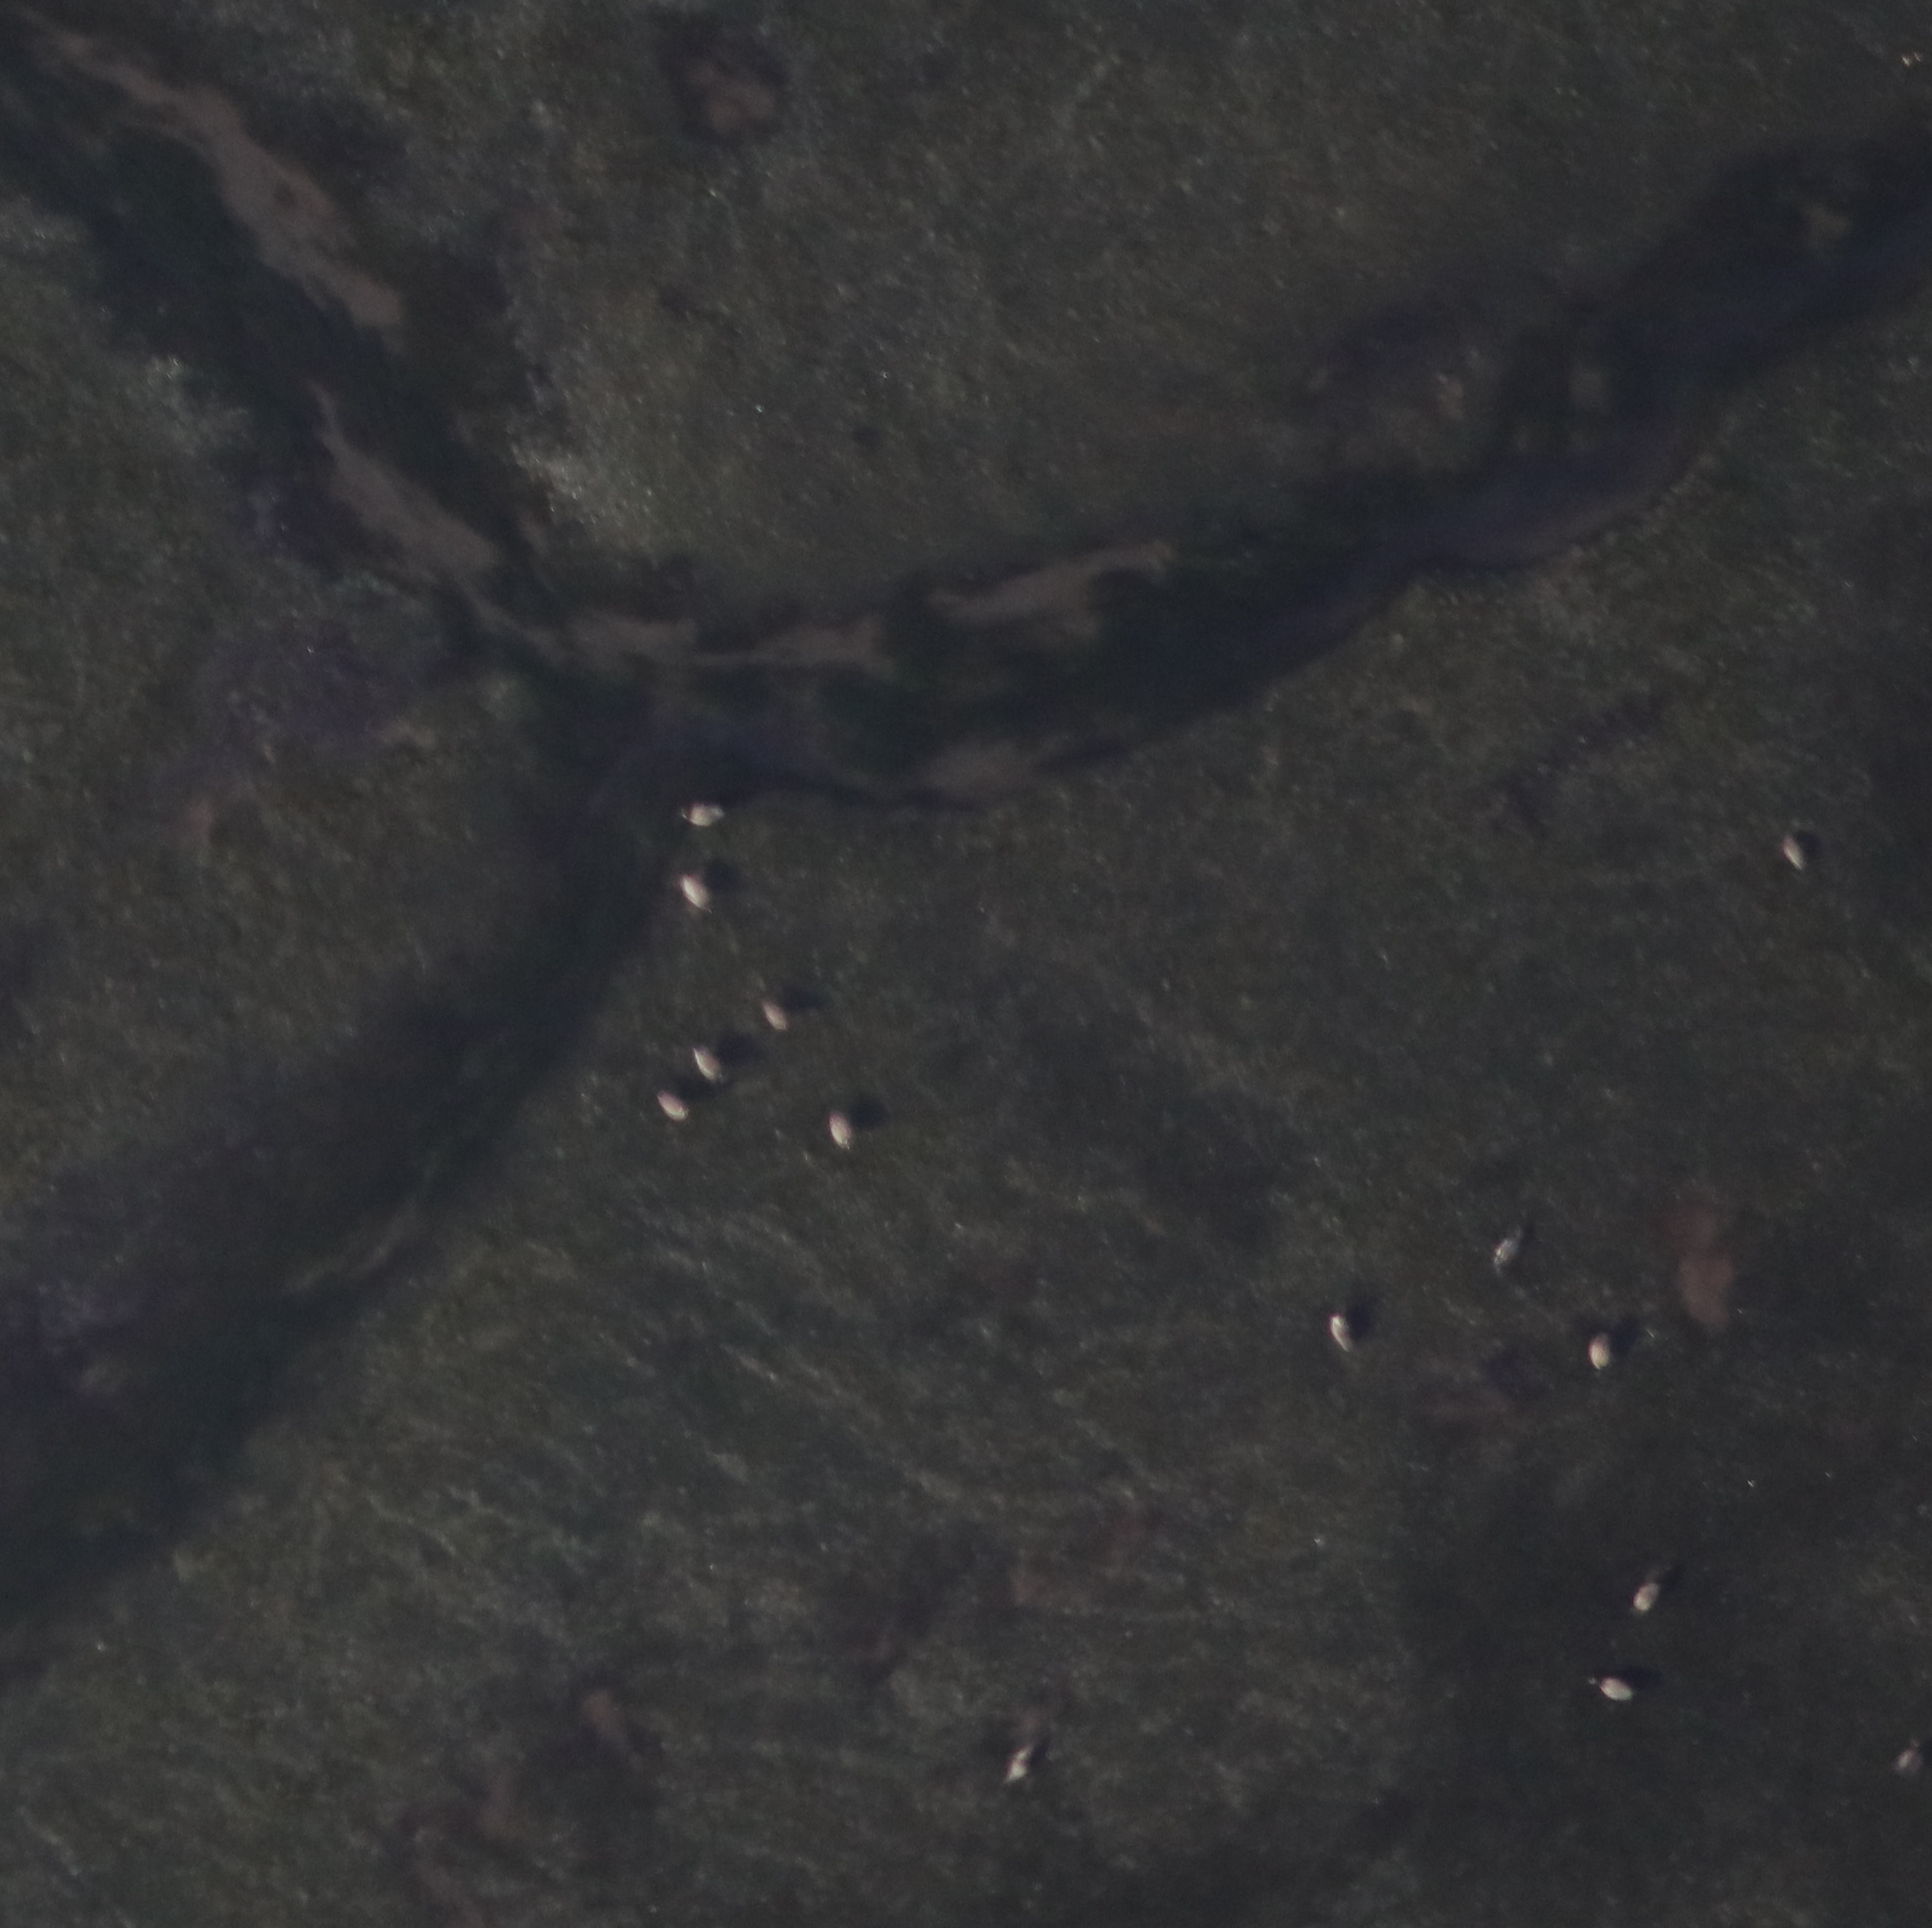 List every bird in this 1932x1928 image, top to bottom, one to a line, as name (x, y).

emperor goose (699, 812)
other bird (1795, 852)
emperor goose (694, 892)
emperor goose (776, 1012)
emperor goose (711, 1061)
emperor goose (669, 1105)
emperor goose (841, 1129)
Canada goose (1504, 1249)
Canada goose (1341, 1330)
Canada goose (1600, 1354)
Canada goose (1640, 1601)
Canada goose (1616, 1689)
Canada goose (1908, 1757)
emperor goose (1018, 1763)